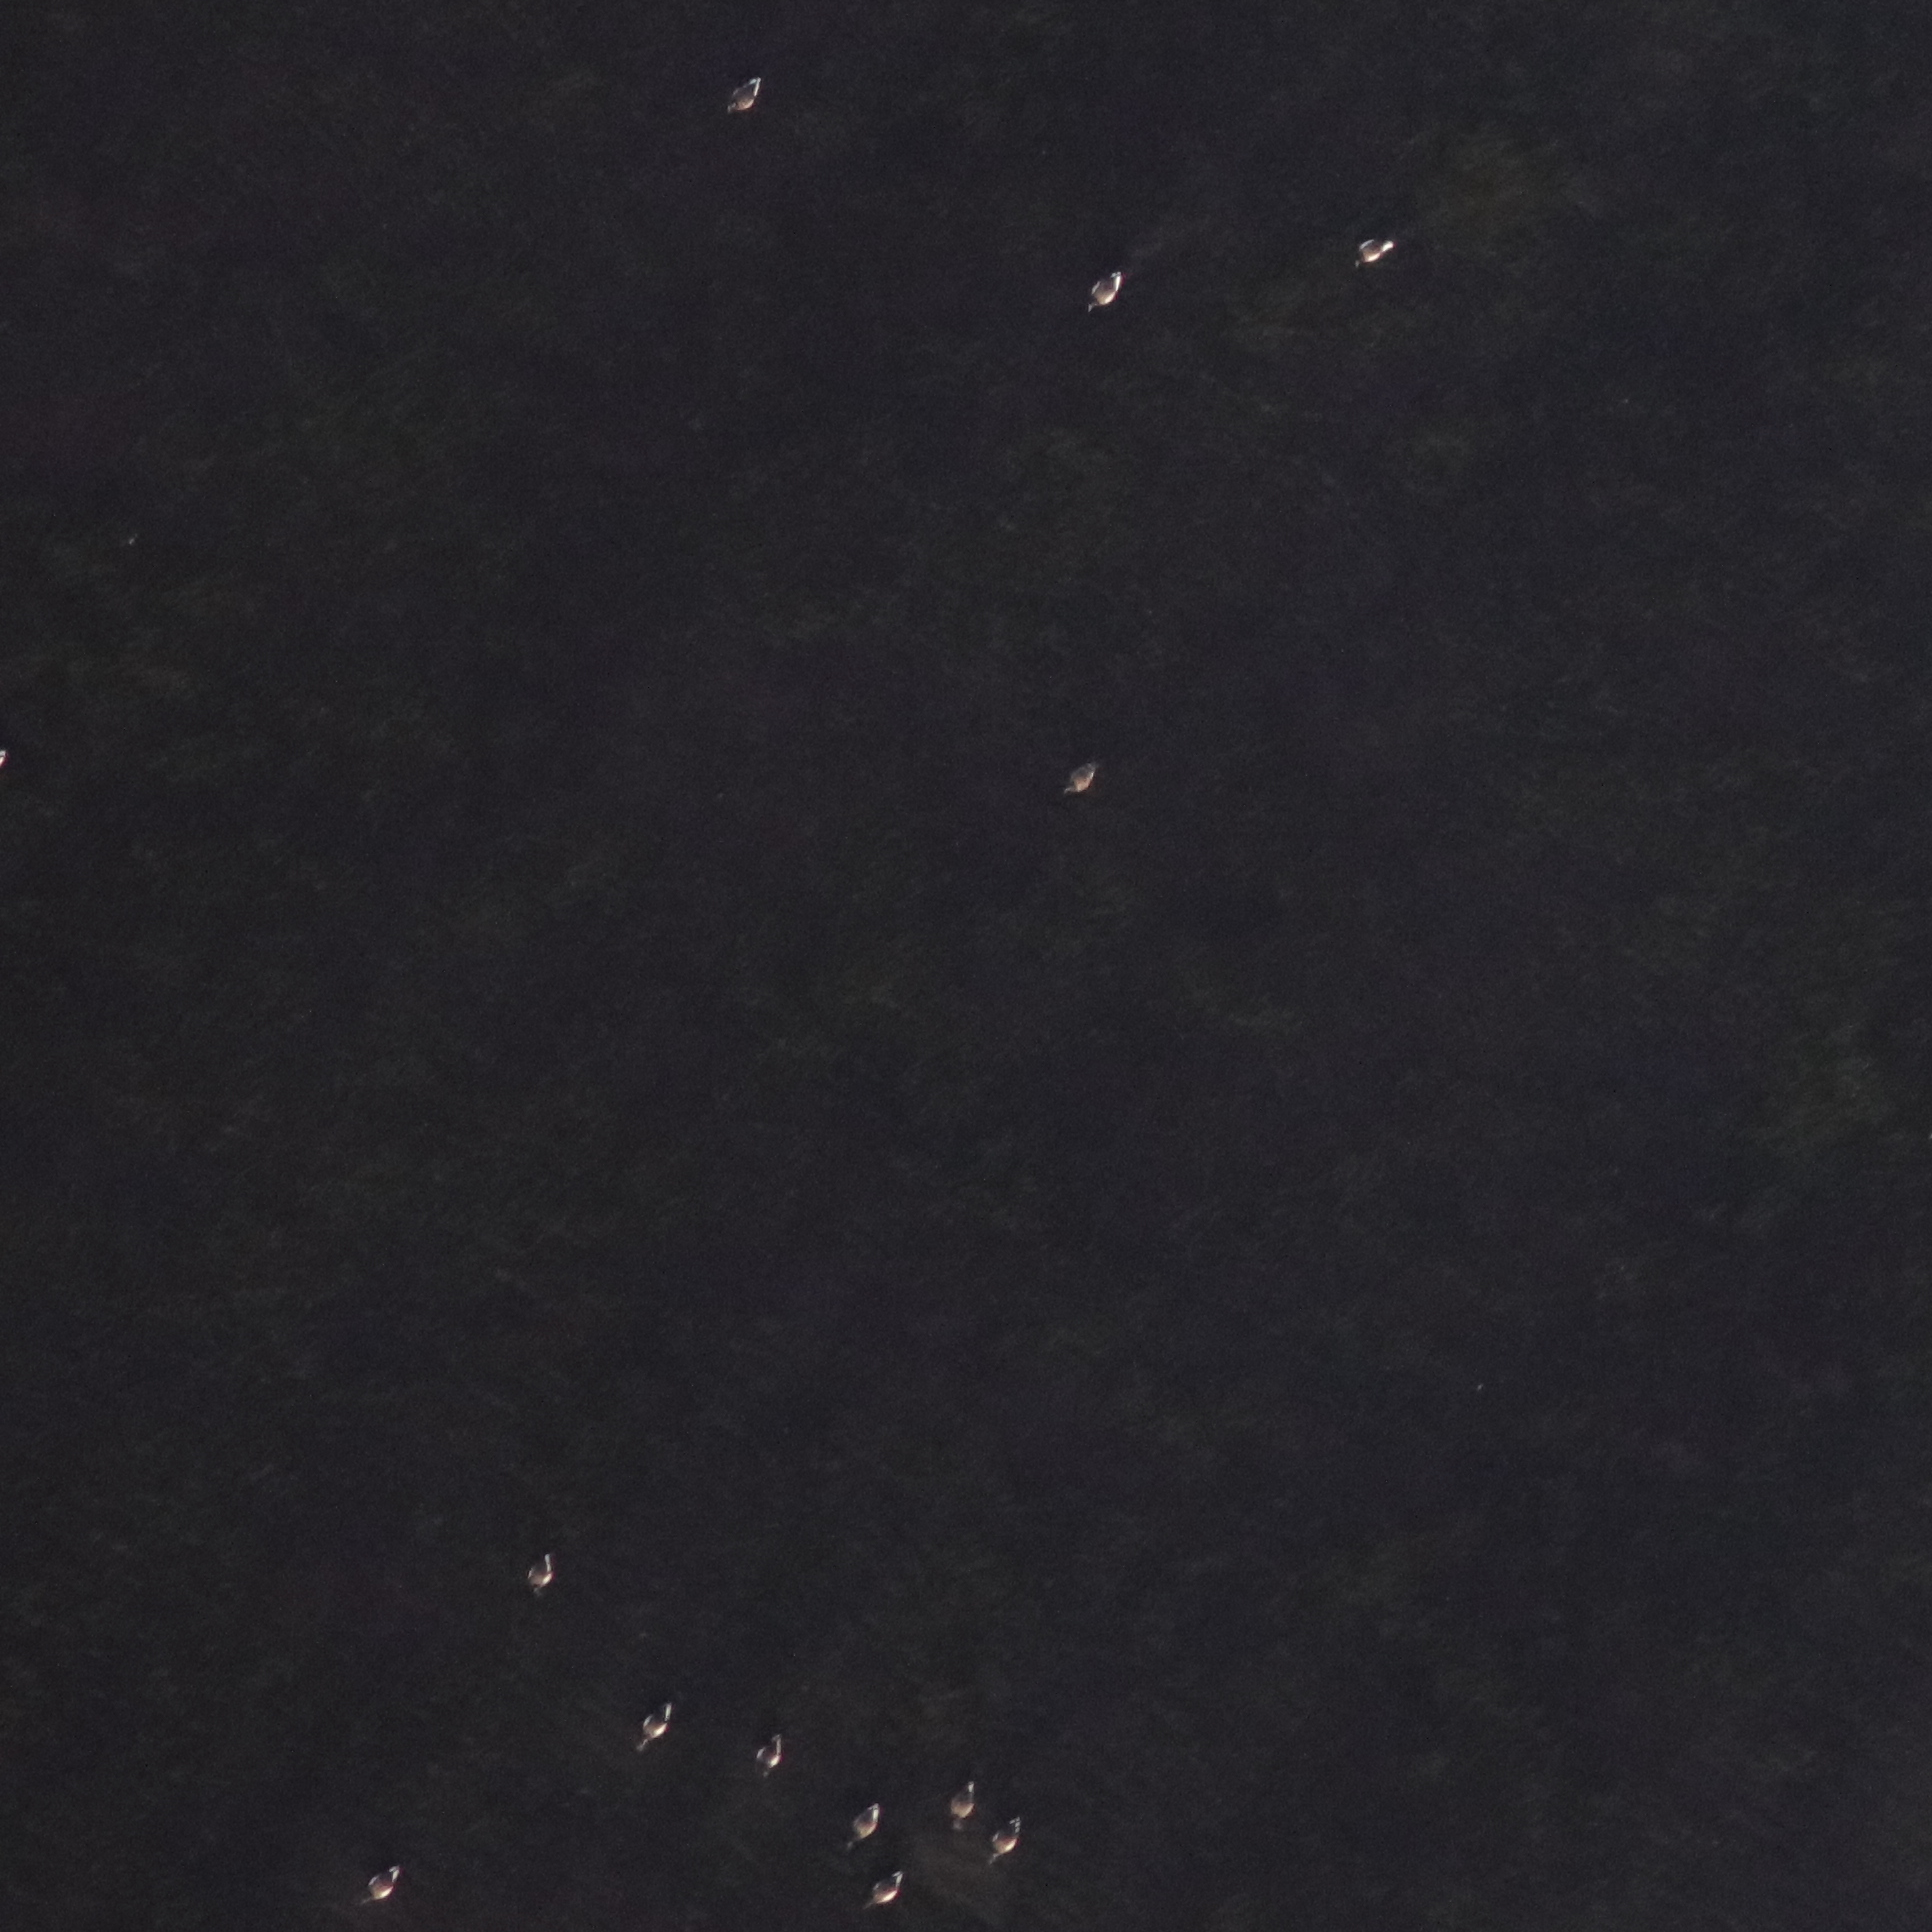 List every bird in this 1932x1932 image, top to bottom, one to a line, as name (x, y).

brant (744, 95)
brant (1372, 250)
brant (1105, 291)
Canada goose (1083, 778)
brant (540, 1573)
brant (656, 1724)
brant (770, 1755)
brant (961, 1804)
brant (864, 1825)
brant (1006, 1841)
brant (381, 1885)
brant (883, 1890)